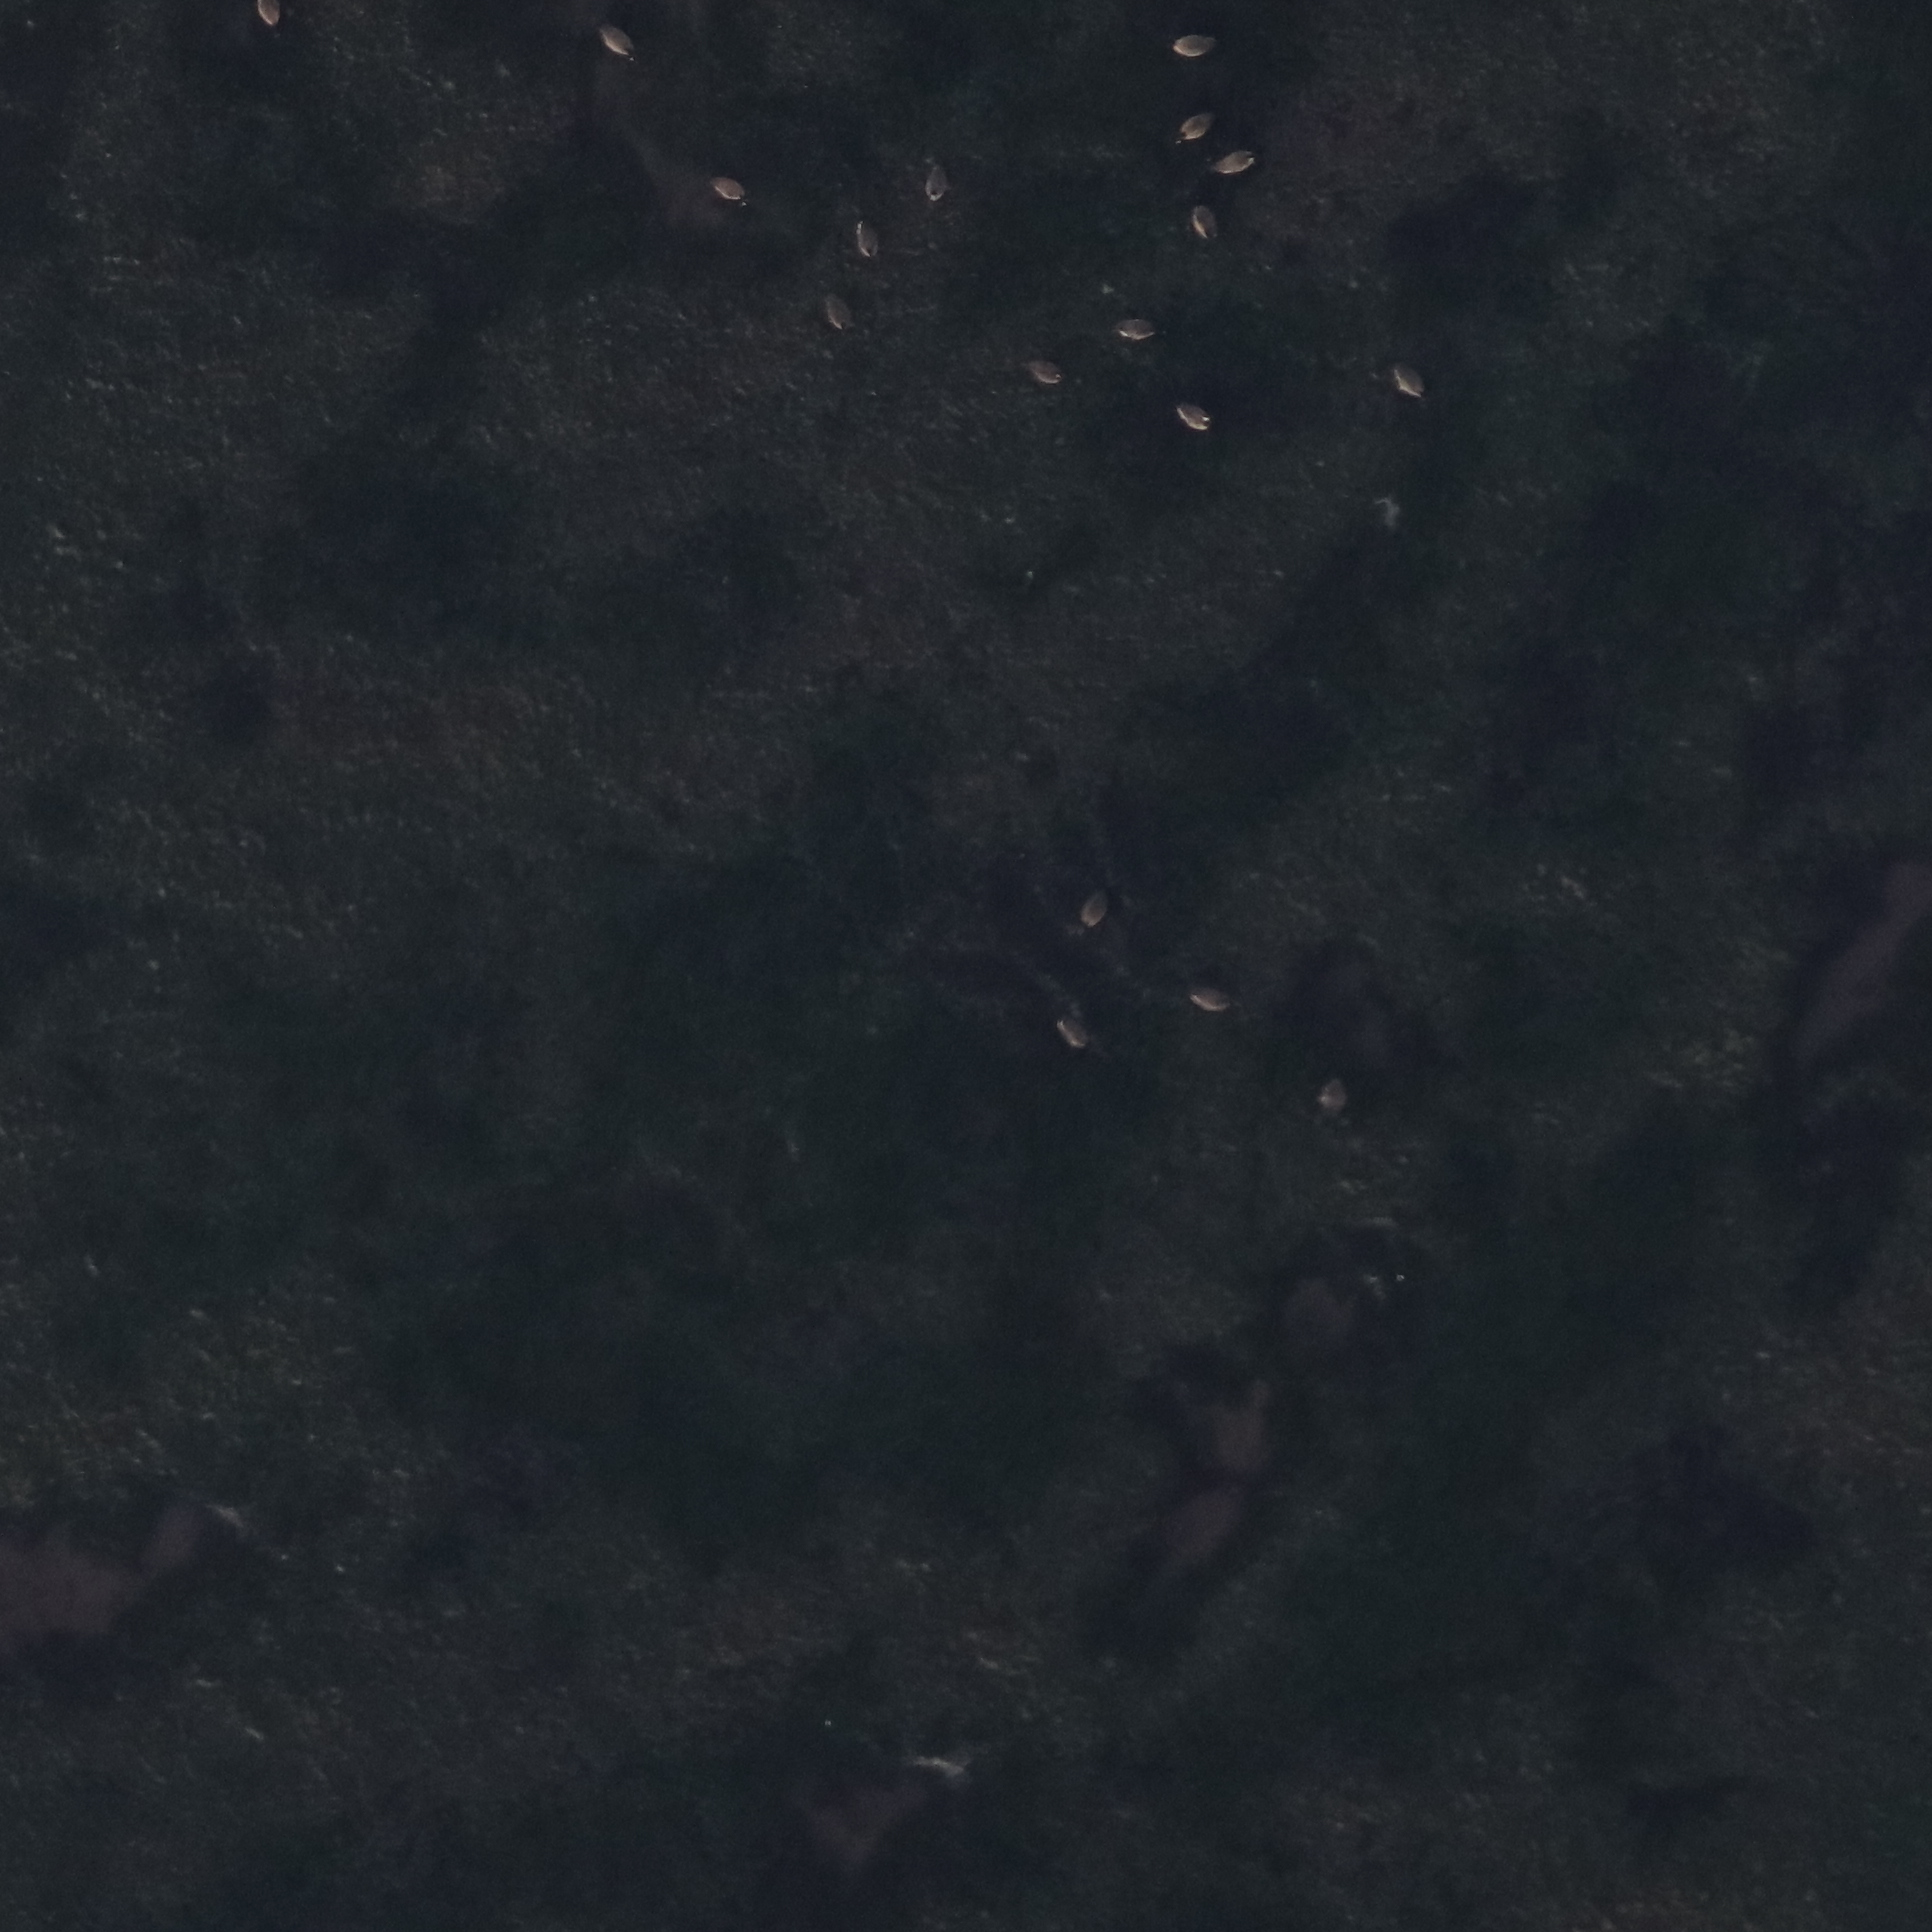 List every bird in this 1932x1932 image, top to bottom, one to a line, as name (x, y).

Canada goose (270, 15)
Canada goose (620, 39)
Canada goose (1193, 40)
Canada goose (1195, 125)
Canada goose (1234, 164)
Canada goose (936, 186)
Canada goose (732, 189)
Canada goose (1204, 221)
Canada goose (867, 237)
Canada goose (834, 314)
Canada goose (1137, 331)
Canada goose (1044, 371)
Canada goose (1412, 383)
Canada goose (1195, 416)
Canada goose (1093, 911)
Canada goose (1208, 999)
Canada goose (1076, 1030)
Canada goose (1334, 1098)